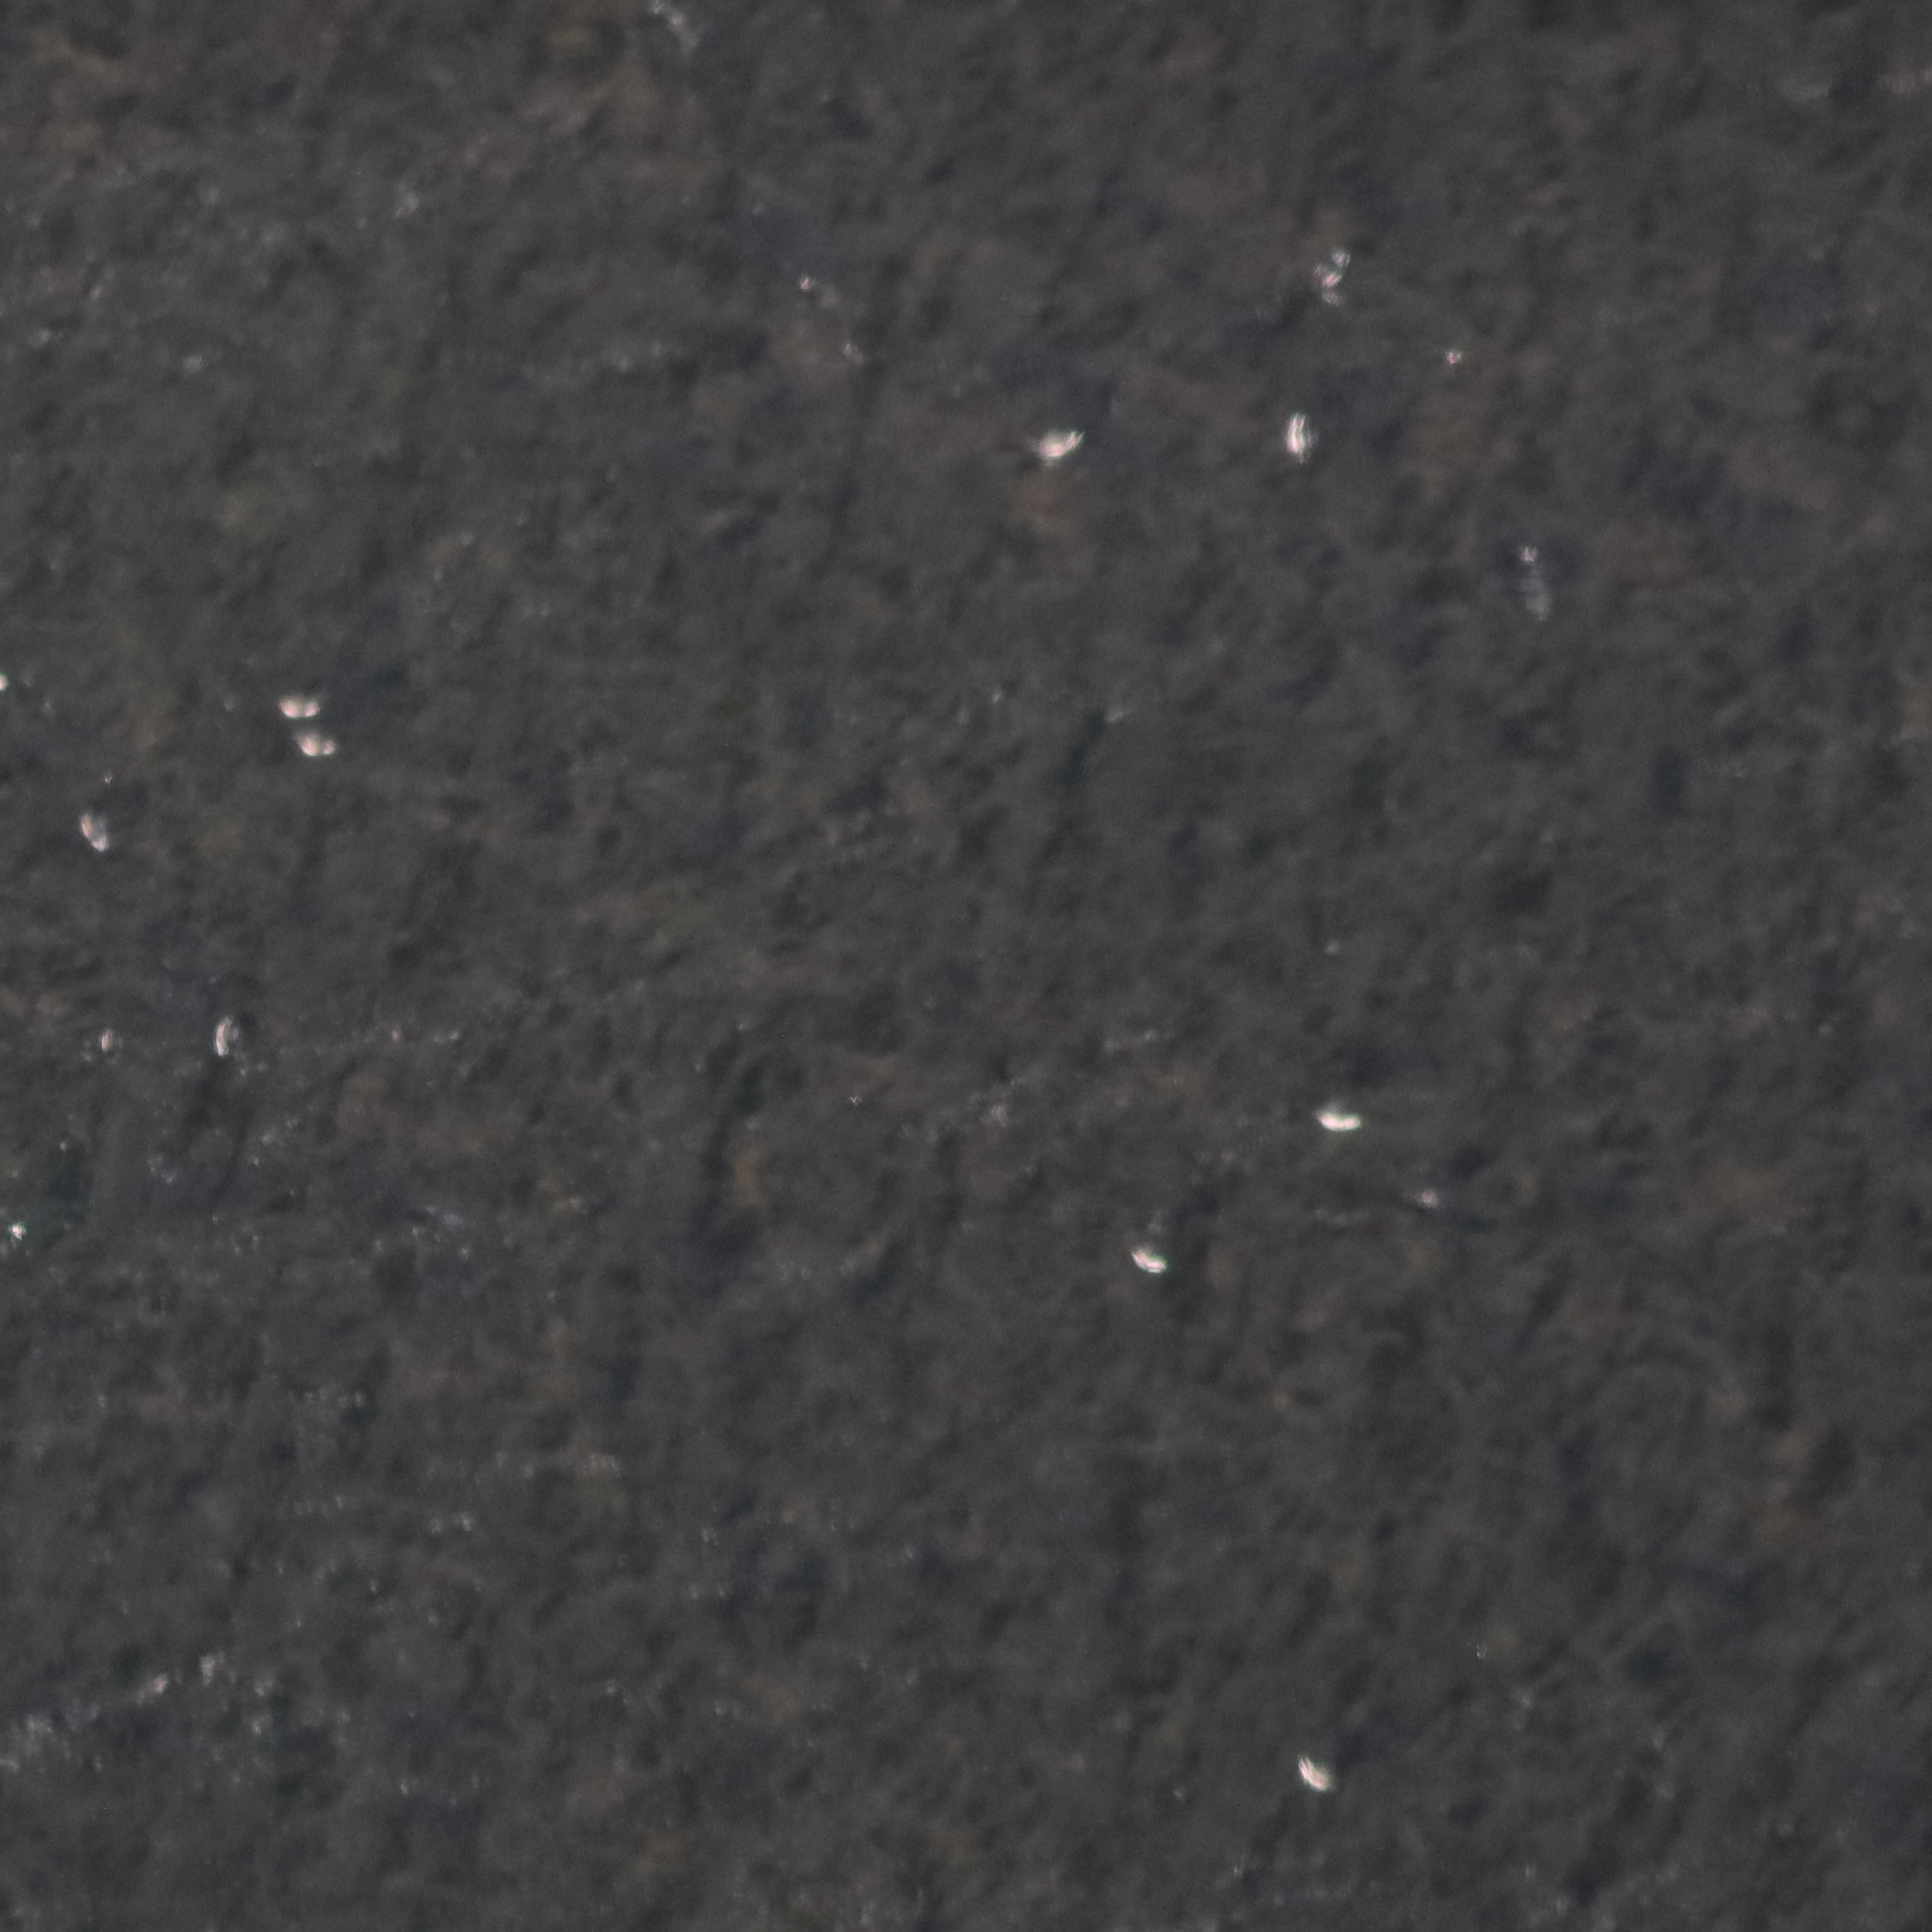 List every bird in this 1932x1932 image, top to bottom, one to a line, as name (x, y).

brant (1334, 273)
brant (823, 295)
brant (1059, 440)
brant (1303, 440)
brant (297, 707)
brant (316, 751)
brant (96, 835)
brant (228, 1037)
brant (1338, 1118)
brant (1147, 1250)
brant (1320, 1772)